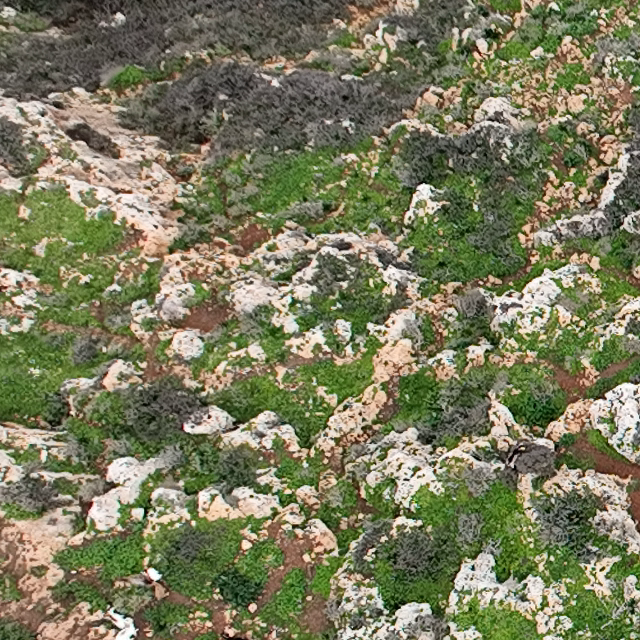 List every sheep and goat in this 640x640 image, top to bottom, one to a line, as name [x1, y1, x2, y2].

goat [145, 567, 161, 581]
goat [148, 579, 170, 599]
goat [103, 606, 126, 629]
goat [114, 618, 135, 639]
goat [220, 633, 271, 639]